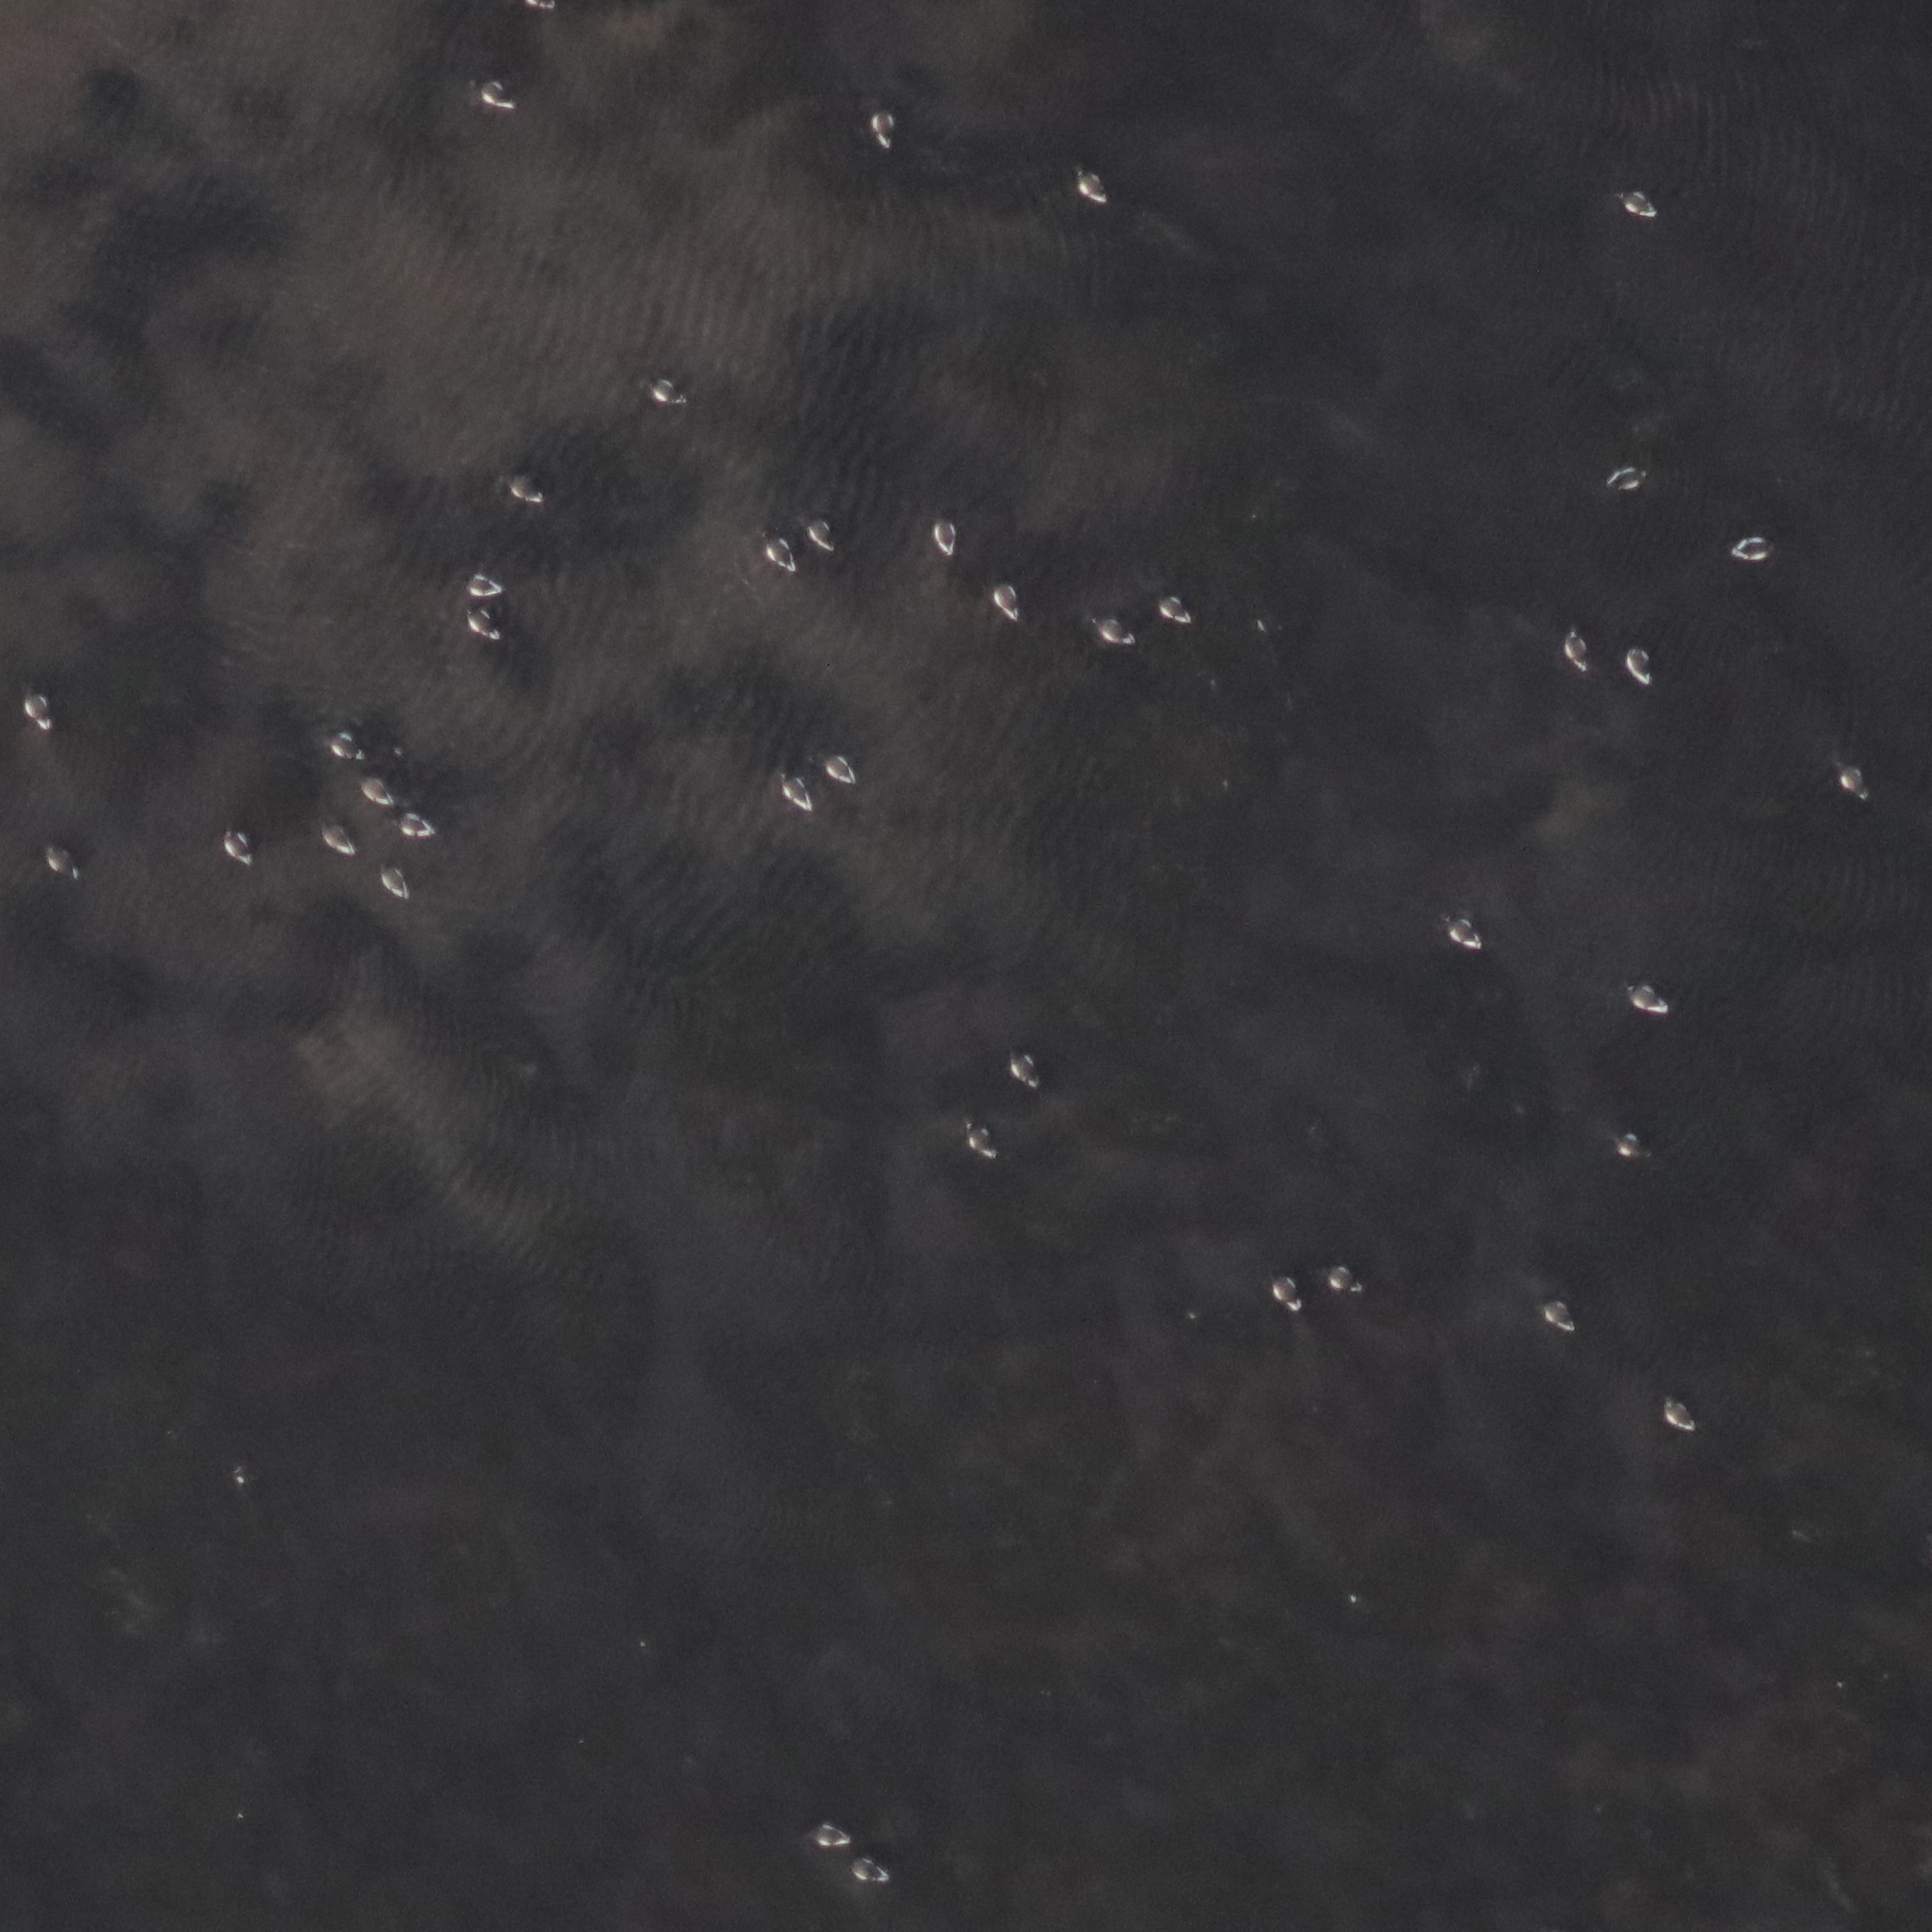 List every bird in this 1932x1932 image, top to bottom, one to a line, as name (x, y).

brant (495, 94)
brant (883, 127)
brant (1091, 186)
brant (1637, 204)
brant (665, 391)
brant (1629, 479)
brant (524, 488)
brant (821, 532)
brant (946, 535)
brant (1755, 549)
brant (778, 552)
brant (480, 586)
brant (1006, 599)
brant (1172, 609)
brant (481, 624)
brant (1113, 630)
brant (1575, 650)
brant (1637, 663)
brant (38, 709)
brant (344, 746)
brant (838, 769)
brant (1853, 780)
brant (377, 788)
brant (795, 792)
brant (412, 825)
brant (337, 835)
brant (237, 846)
brant (60, 860)
brant (396, 879)
brant (1463, 931)
brant (1645, 999)
brant (1023, 1069)
brant (980, 1141)
brant (1630, 1145)
brant (1341, 1278)
brant (1286, 1292)
brant (1559, 1314)
brant (1678, 1413)
brant (828, 1835)
brant (869, 1870)